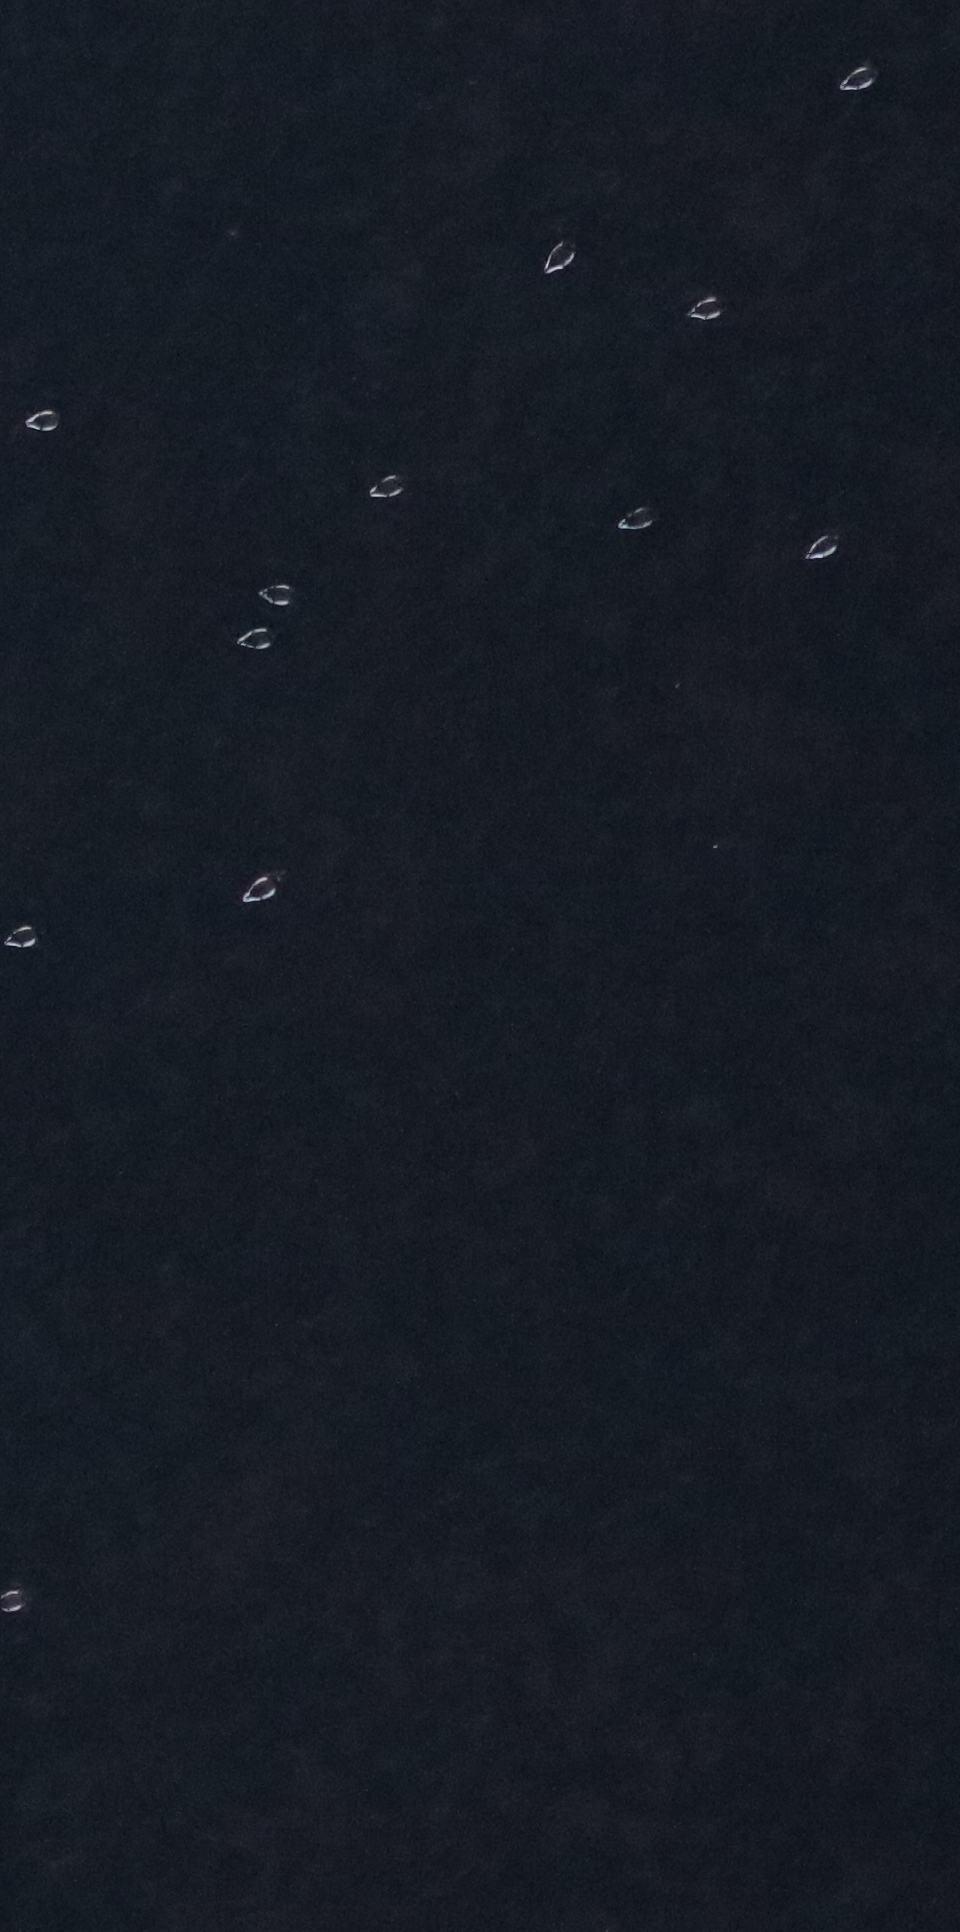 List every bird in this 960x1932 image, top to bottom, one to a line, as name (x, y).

brant (860, 78)
brant (561, 255)
brant (708, 308)
brant (46, 421)
brant (389, 486)
brant (639, 518)
brant (823, 547)
brant (279, 596)
brant (259, 640)
brant (262, 888)
brant (22, 937)
brant (12, 1600)